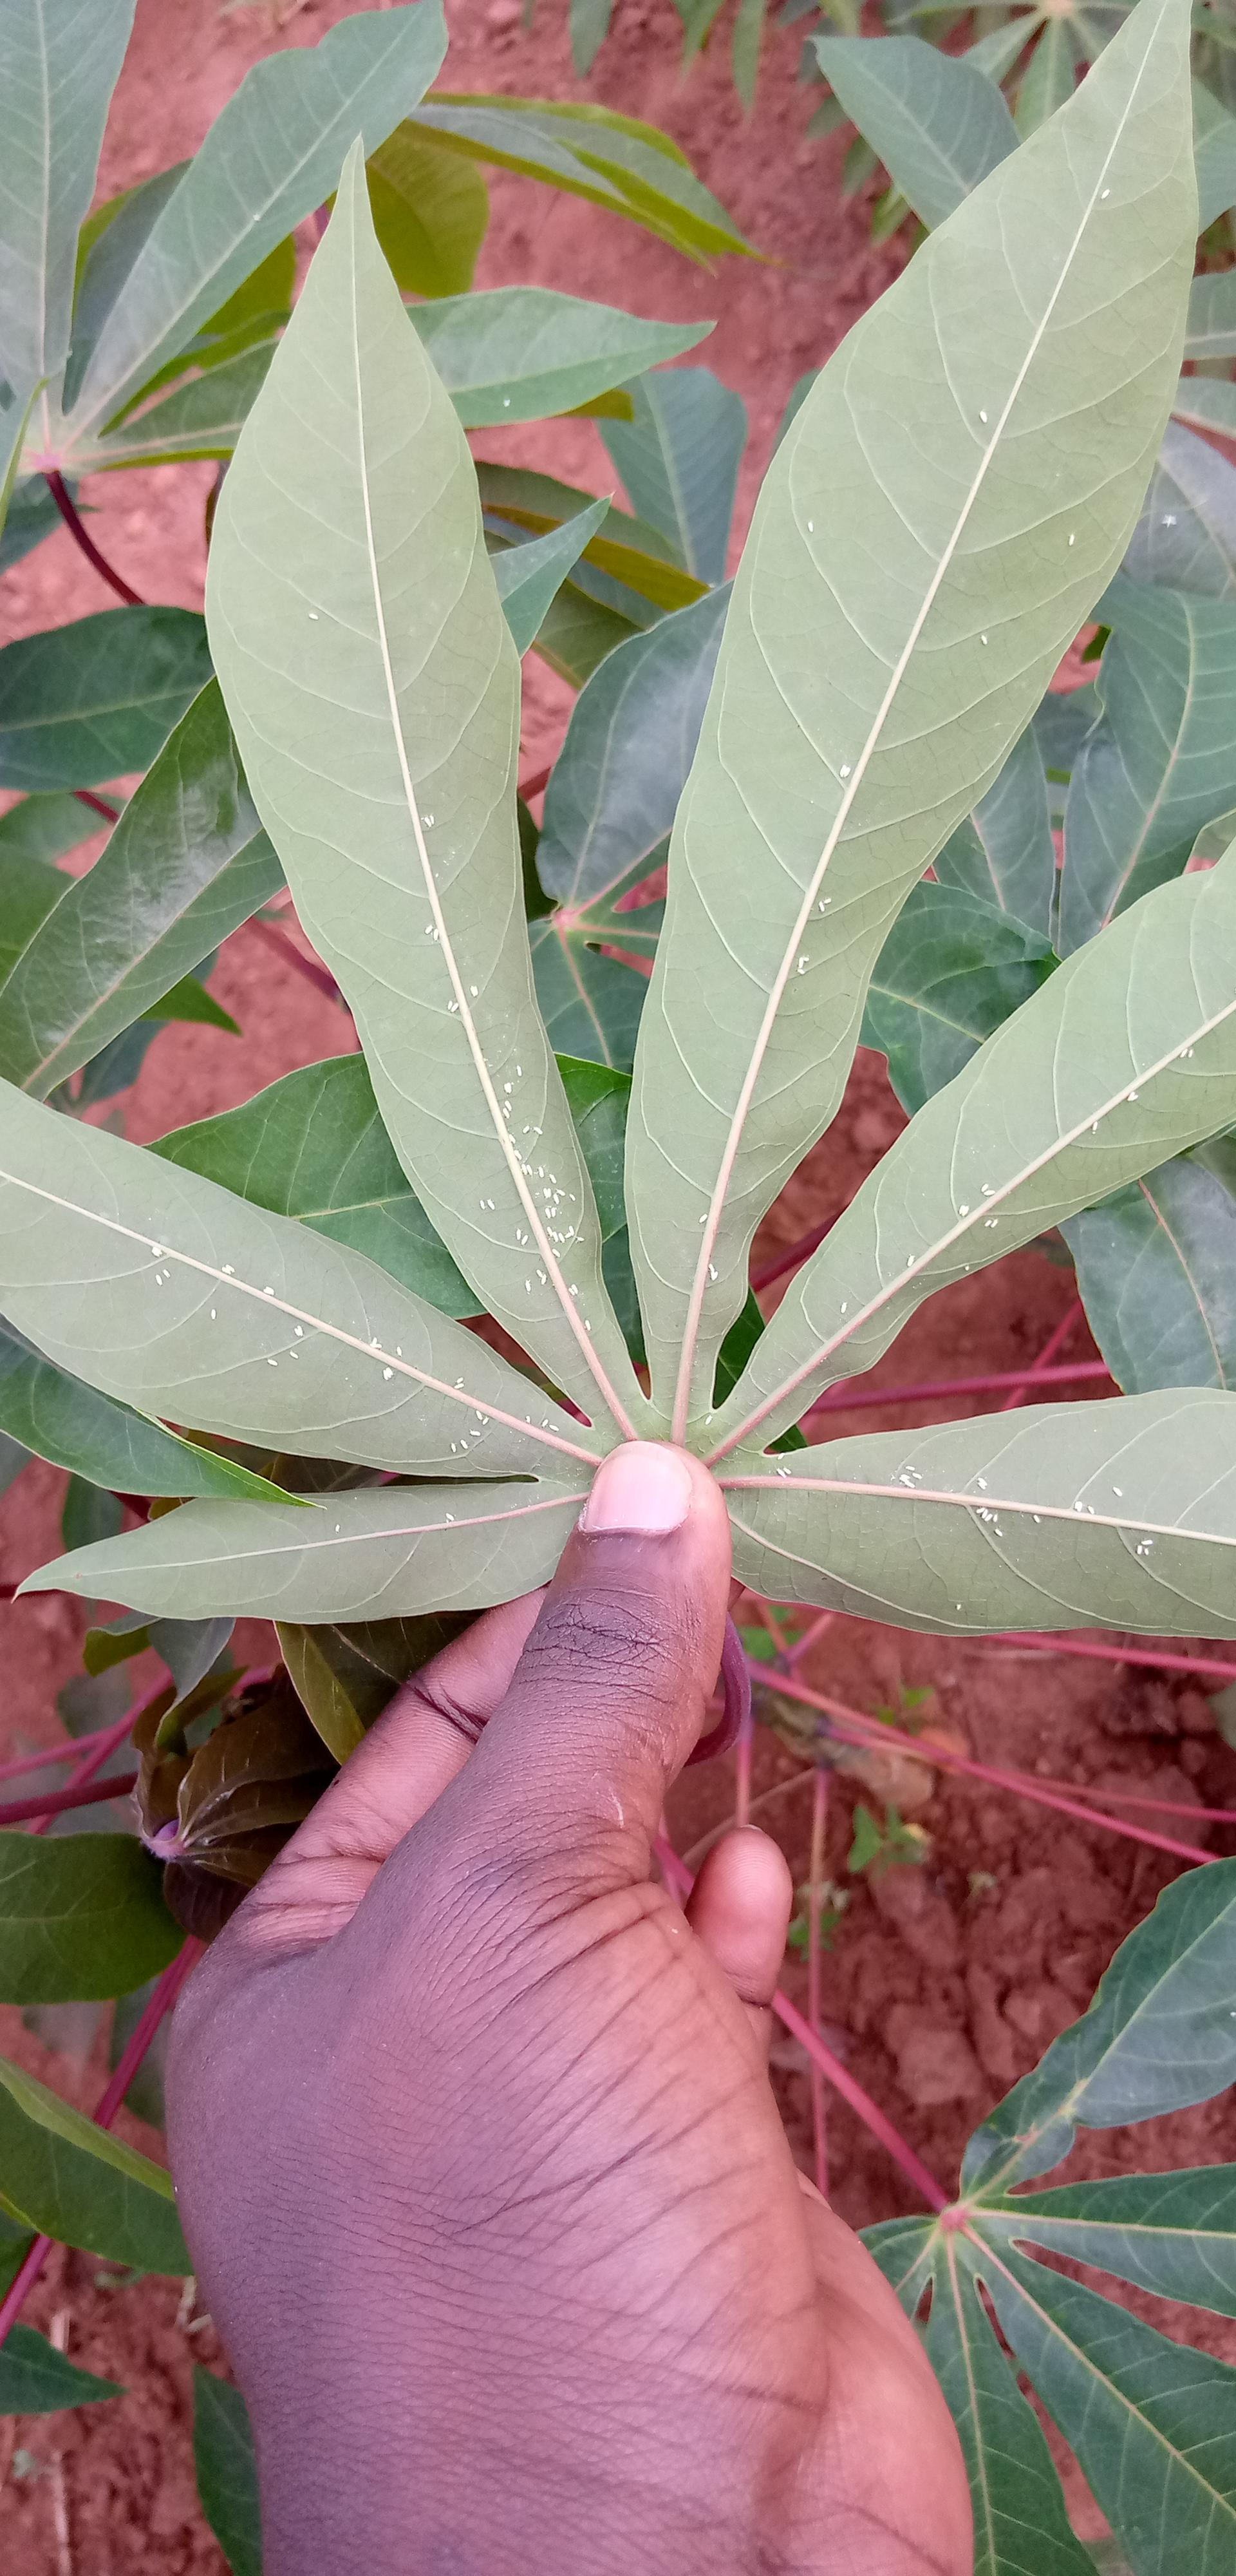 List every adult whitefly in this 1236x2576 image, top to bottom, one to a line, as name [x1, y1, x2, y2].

whitefly [1099, 187, 1112, 201]
whitefly [501, 397, 512, 409]
whitefly [977, 408, 988, 425]
whitefly [1161, 512, 1177, 529]
whitefly [805, 520, 816, 533]
whitefly [1067, 532, 1078, 549]
whitefly [306, 611, 319, 621]
whitefly [980, 632, 991, 647]
whitefly [838, 761, 845, 779]
whitefly [845, 766, 854, 781]
whitefly [428, 813, 436, 826]
whitefly [422, 815, 430, 829]
whitefly [823, 896, 834, 906]
whitefly [818, 900, 825, 913]
whitefly [424, 923, 433, 934]
whitefly [432, 927, 440, 942]
whitefly [797, 954, 803, 969]
whitefly [803, 954, 811, 963]
whitefly [796, 967, 807, 976]
whitefly [468, 985, 474, 996]
whitefly [473, 985, 480, 998]
whitefly [446, 998, 451, 1012]
whitefly [451, 1001, 459, 1015]
whitefly [1179, 1046, 1186, 1059]
whitefly [1187, 1047, 1195, 1060]
whitefly [515, 1064, 525, 1077]
whitefly [507, 1081, 514, 1095]
whitefly [502, 1082, 508, 1094]
whitefly [1127, 1090, 1140, 1103]
whitefly [504, 1099, 514, 1112]
whitefly [501, 1107, 510, 1119]
whitefly [1091, 1120, 1100, 1134]
whitefly [521, 1124, 530, 1135]
whitefly [532, 1126, 543, 1137]
whitefly [507, 1133, 516, 1144]
whitefly [513, 1148, 522, 1160]
whitefly [521, 1162, 527, 1175]
whitefly [527, 1163, 534, 1176]
whitefly [537, 1165, 545, 1179]
whitefly [547, 1171, 557, 1185]
whitefly [979, 1182, 989, 1192]
whitefly [546, 1187, 553, 1198]
whitefly [541, 1188, 547, 1200]
whitefly [554, 1188, 565, 1196]
whitefly [983, 1189, 995, 1197]
whitefly [568, 1192, 577, 1202]
whitefly [552, 1193, 561, 1205]
whitefly [485, 1195, 496, 1212]
whitefly [478, 1198, 486, 1213]
whitefly [957, 1202, 963, 1215]
whitefly [964, 1205, 971, 1217]
whitefly [544, 1206, 550, 1219]
whitefly [550, 1206, 558, 1218]
whitefly [698, 1212, 709, 1225]
whitefly [989, 1218, 1000, 1230]
whitefly [983, 1219, 991, 1227]
whitefly [567, 1223, 574, 1233]
whitefly [546, 1226, 552, 1236]
whitefly [515, 1227, 521, 1240]
whitefly [552, 1231, 559, 1244]
whitefly [565, 1231, 571, 1240]
whitefly [558, 1231, 565, 1244]
whitefly [520, 1233, 529, 1245]
whitefly [574, 1234, 585, 1243]
whitefly [153, 1245, 162, 1253]
whitefly [550, 1247, 561, 1258]
whitefly [149, 1248, 160, 1260]
whitefly [906, 1253, 915, 1269]
whitefly [707, 1260, 716, 1271]
whitefly [224, 1264, 238, 1273]
whitefly [220, 1267, 229, 1274]
whitefly [535, 1267, 543, 1278]
whitefly [159, 1267, 172, 1278]
whitefly [708, 1271, 720, 1280]
whitefly [153, 1273, 164, 1287]
whitefly [539, 1273, 548, 1287]
whitefly [523, 1278, 533, 1293]
whitefly [570, 1283, 580, 1294]
whitefly [263, 1285, 275, 1293]
whitefly [567, 1286, 575, 1297]
whitefly [261, 1288, 271, 1294]
whitefly [839, 1300, 849, 1315]
whitefly [210, 1307, 218, 1321]
whitefly [583, 1318, 594, 1332]
whitefly [297, 1324, 304, 1338]
whitefly [292, 1325, 298, 1338]
whitefly [368, 1336, 384, 1349]
whitefly [395, 1345, 403, 1357]
whitefly [288, 1349, 299, 1360]
whitefly [265, 1358, 279, 1367]
whitefly [386, 1367, 395, 1378]
whitefly [379, 1368, 387, 1382]
whitefly [456, 1376, 464, 1383]
whitefly [453, 1383, 465, 1391]
whitefly [475, 1409, 482, 1423]
whitefly [523, 1414, 531, 1425]
whitefly [703, 1414, 714, 1426]
whitefly [482, 1416, 490, 1427]
whitefly [541, 1417, 548, 1429]
whitefly [548, 1423, 559, 1432]
whitefly [467, 1427, 482, 1437]
whitefly [459, 1438, 469, 1450]
whitefly [448, 1441, 457, 1453]
whitefly [776, 1451, 787, 1461]
whitefly [781, 1465, 792, 1475]
whitefly [903, 1465, 916, 1471]
whitefly [776, 1466, 786, 1479]
whitefly [910, 1471, 923, 1479]
whitefly [897, 1472, 911, 1482]
whitefly [977, 1475, 988, 1483]
whitefly [903, 1481, 915, 1489]
whitefly [977, 1481, 988, 1492]
whitefly [1111, 1485, 1123, 1498]
whitefly [1073, 1499, 1078, 1510]
whitefly [1078, 1499, 1083, 1512]
whitefly [1087, 1504, 1095, 1515]
whitefly [974, 1506, 984, 1514]
whitefly [982, 1508, 988, 1520]
whitefly [444, 1511, 454, 1522]
whitefly [984, 1513, 993, 1523]
whitefly [993, 1513, 998, 1522]
whitefly [1032, 1513, 1041, 1524]
whitefly [334, 1522, 341, 1533]
whitefly [993, 1528, 1003, 1538]
whitefly [1139, 1538, 1154, 1546]
whitefly [1136, 1543, 1143, 1555]
whitefly [1144, 1547, 1151, 1556]
whitefly [954, 1602, 962, 1613]